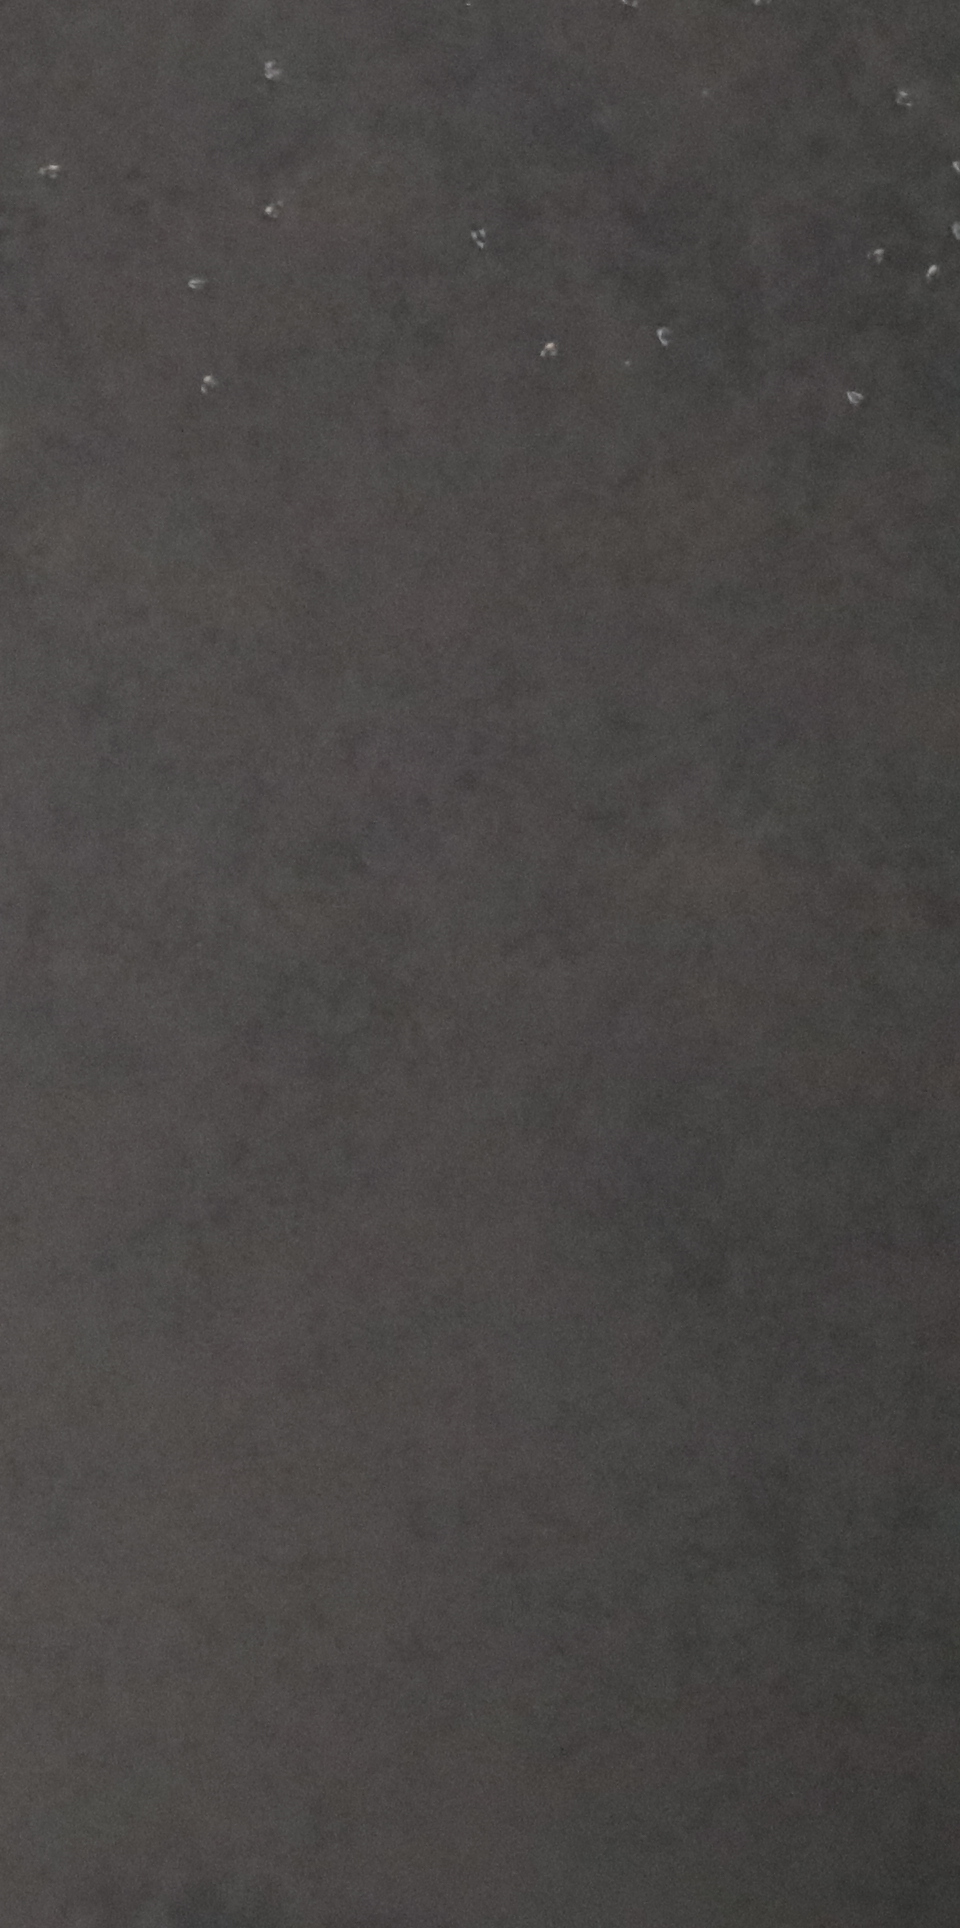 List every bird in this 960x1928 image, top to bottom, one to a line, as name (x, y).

brant (764, 4)
brant (630, 5)
brant (276, 67)
brant (906, 94)
brant (959, 165)
brant (51, 173)
brant (270, 209)
brant (954, 235)
brant (480, 239)
brant (879, 258)
brant (938, 275)
brant (204, 289)
brant (663, 334)
brant (548, 351)
brant (211, 386)
brant (844, 397)